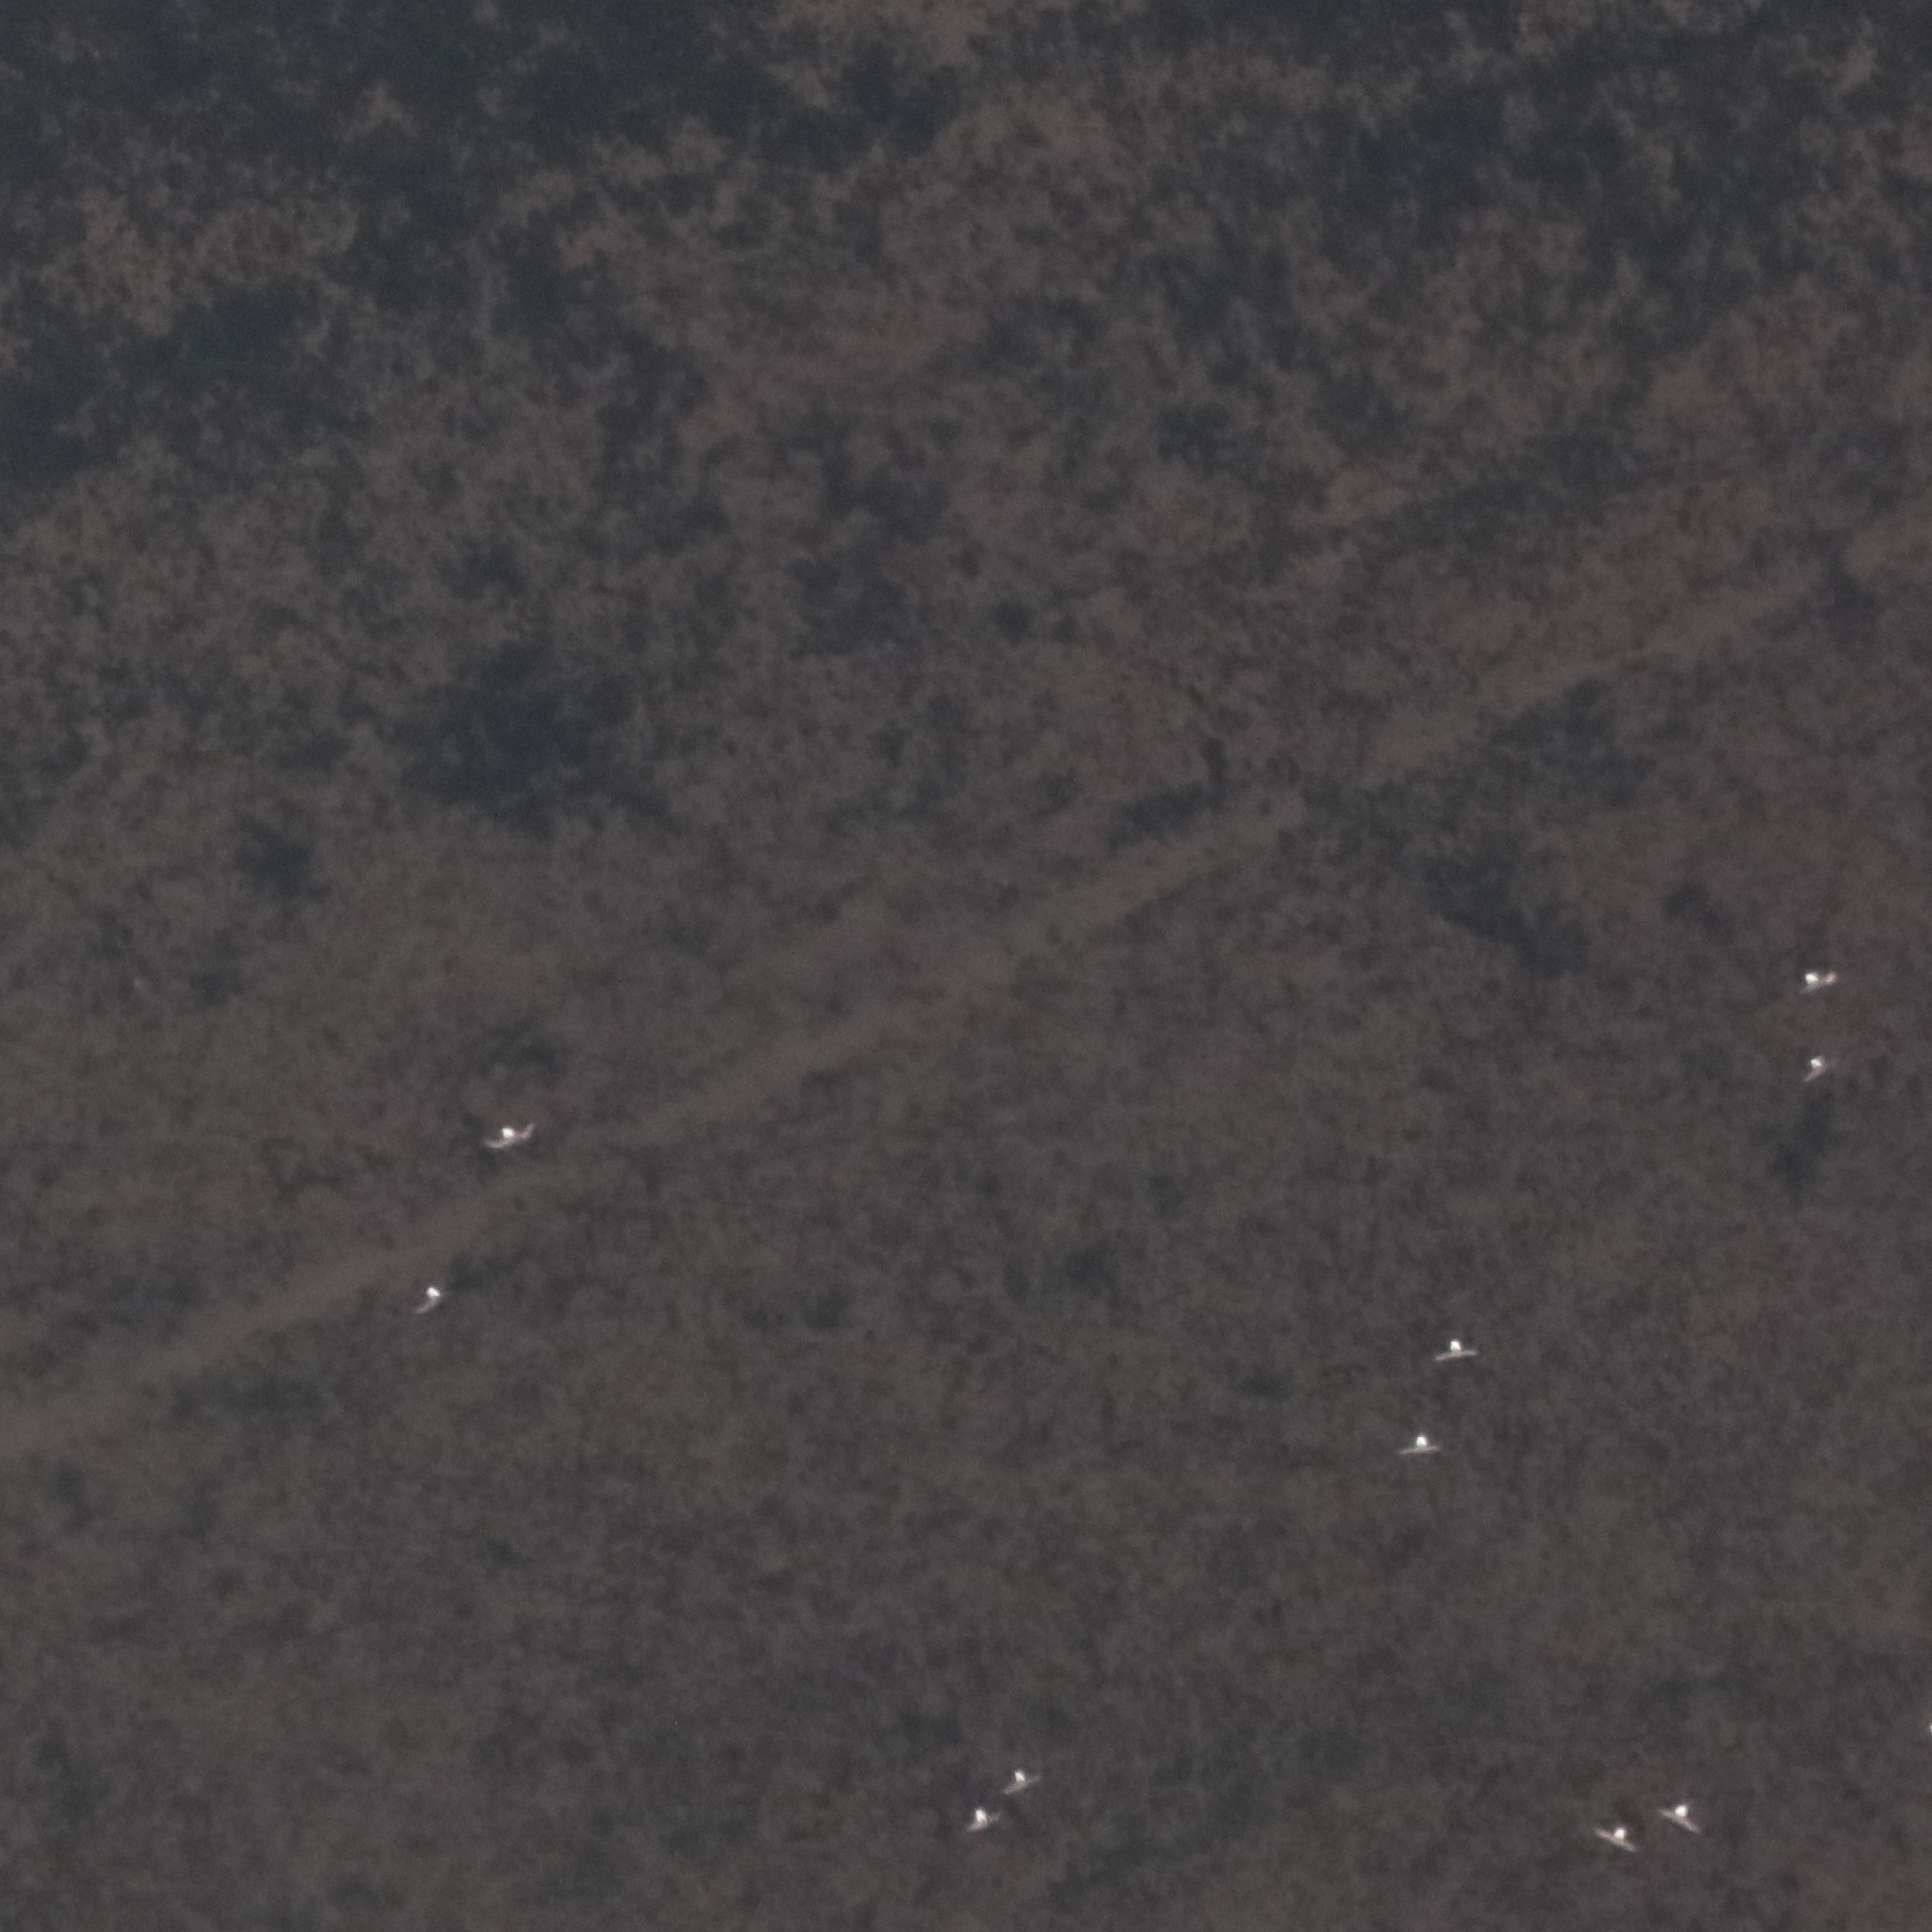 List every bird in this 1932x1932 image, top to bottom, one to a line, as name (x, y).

brant (1811, 983)
brant (1820, 1069)
brant (512, 1141)
brant (436, 1296)
brant (1459, 1353)
brant (1423, 1448)
brant (1024, 1776)
brant (1670, 1817)
brant (979, 1821)
brant (1615, 1838)